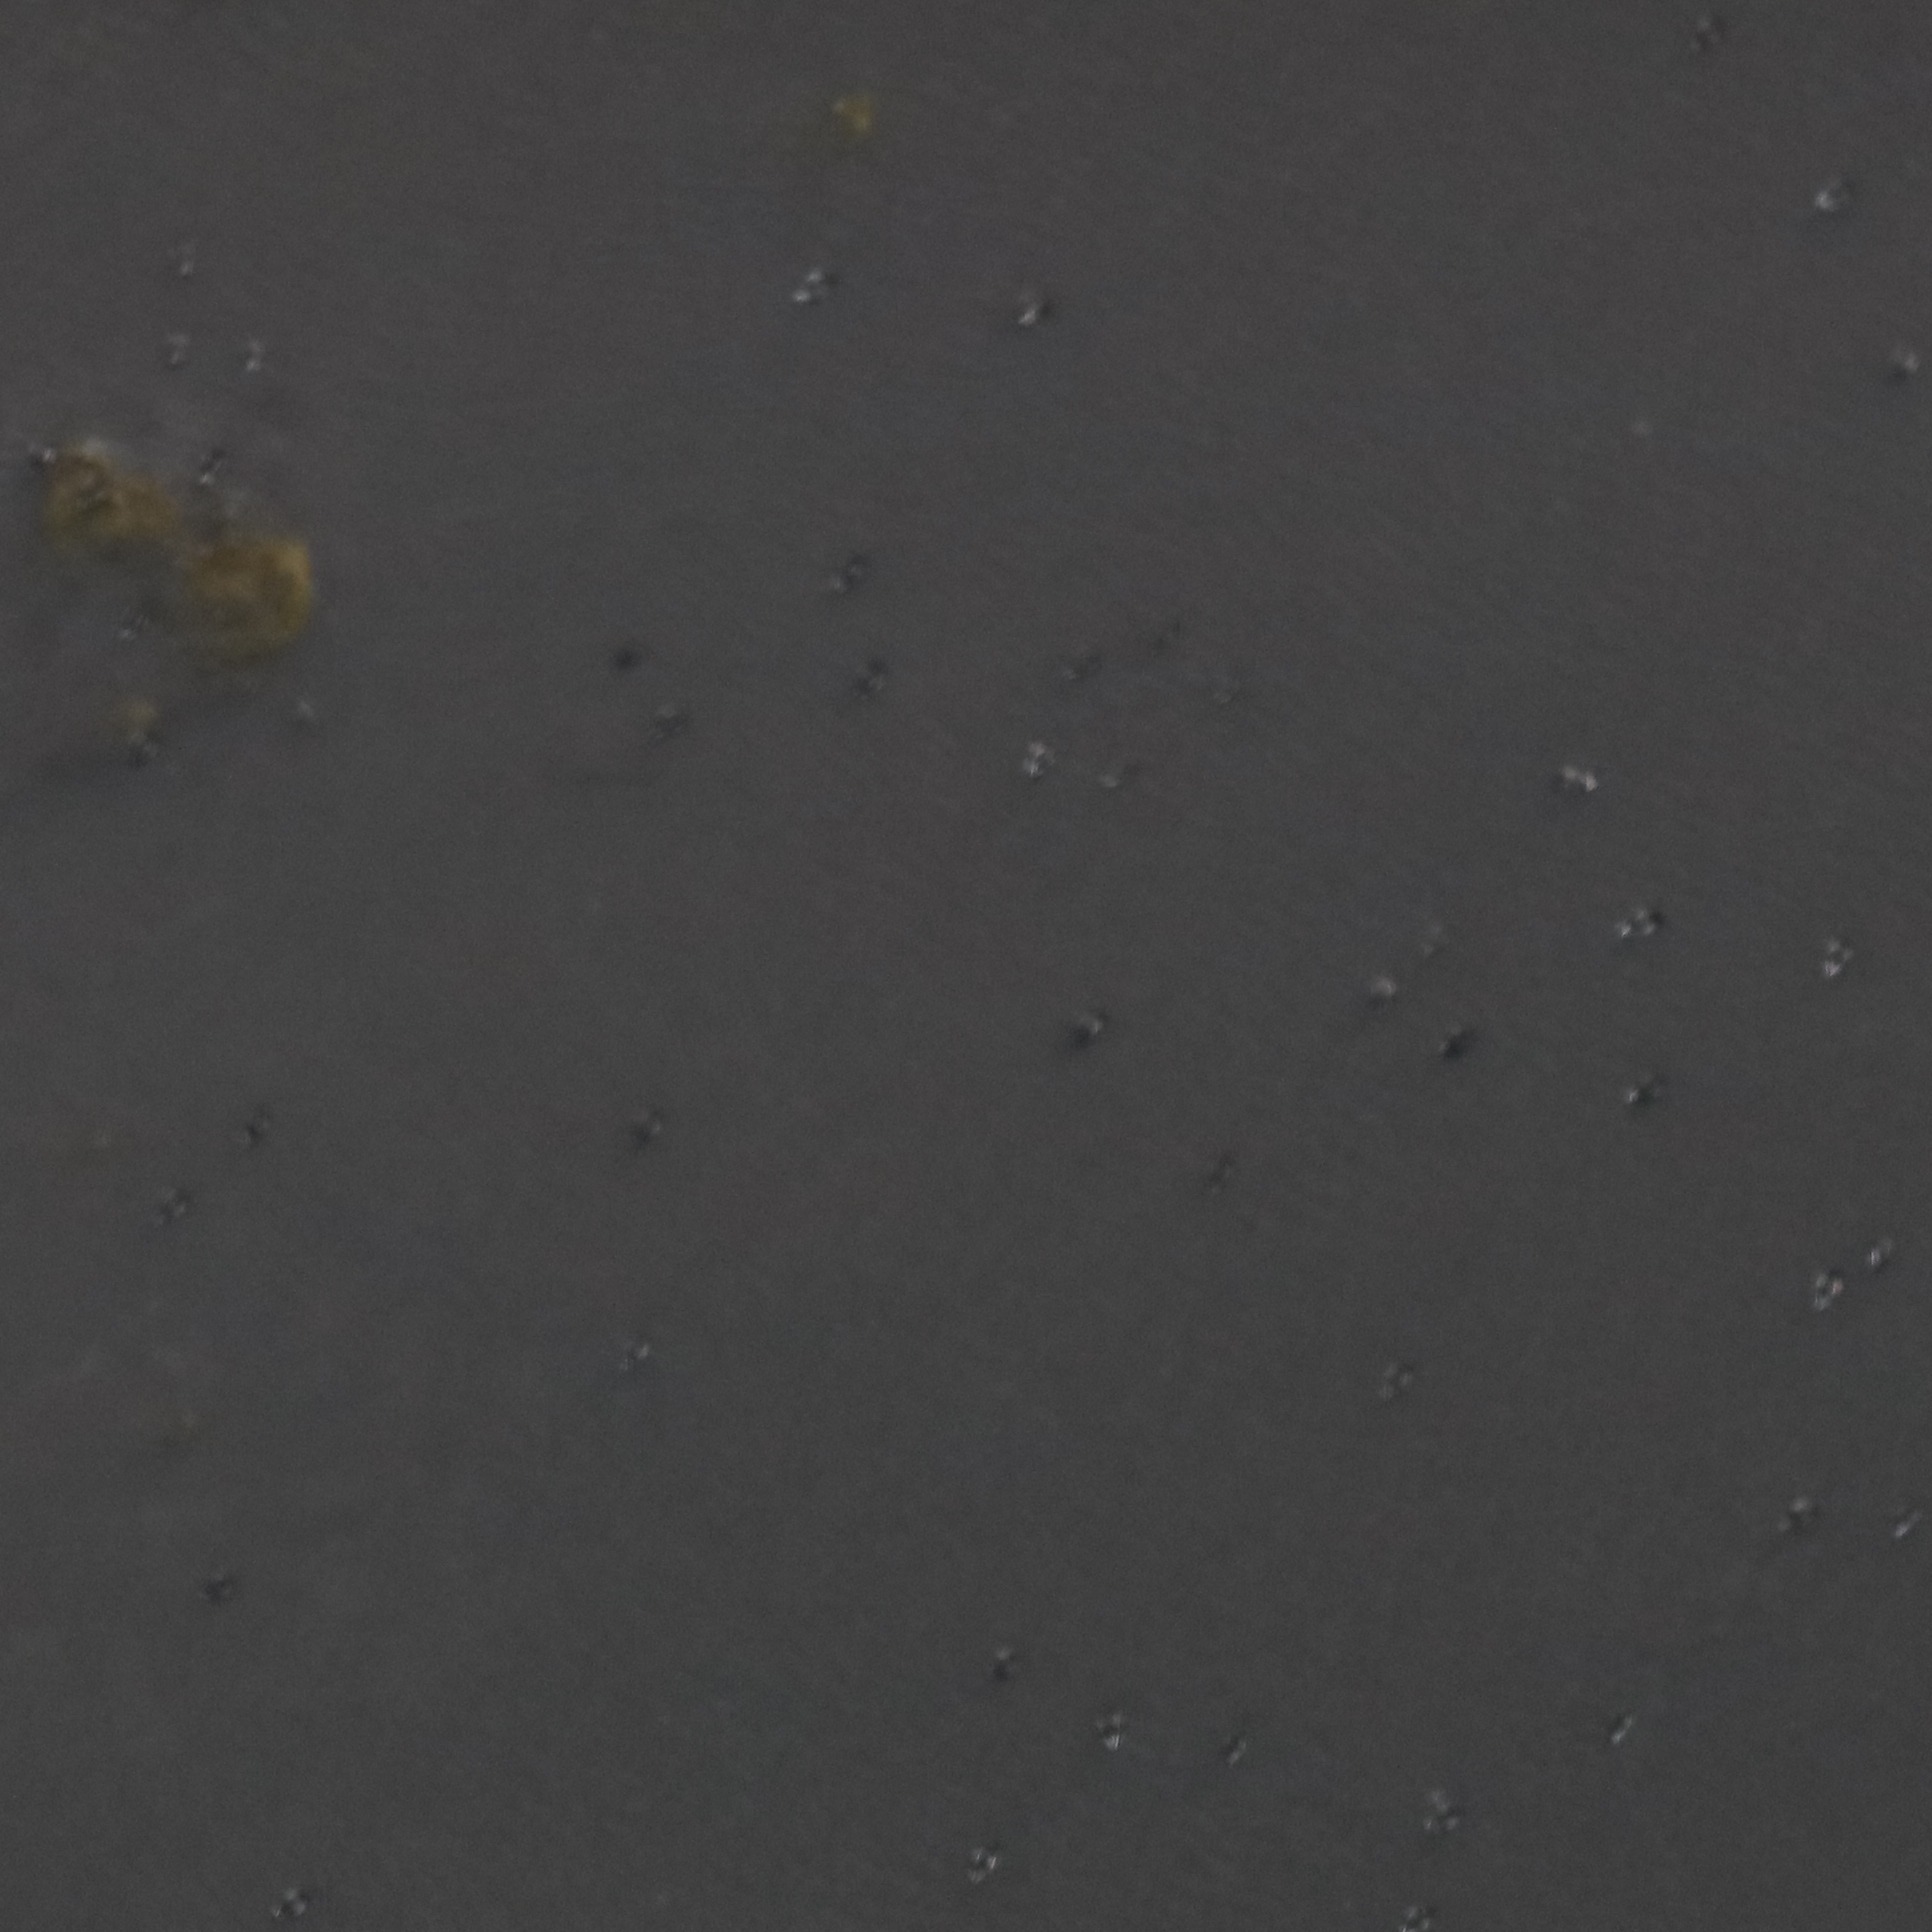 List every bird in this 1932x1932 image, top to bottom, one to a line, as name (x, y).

brant (1707, 34)
brant (1840, 194)
brant (183, 262)
brant (814, 286)
brant (1027, 307)
brant (176, 344)
brant (249, 354)
brant (1908, 365)
brant (40, 448)
brant (210, 470)
brant (846, 569)
brant (131, 620)
brant (1172, 637)
brant (1086, 663)
brant (868, 683)
brant (1222, 688)
brant (297, 706)
brant (668, 719)
brant (142, 747)
brant (1036, 758)
brant (1123, 769)
brant (1580, 784)
brant (1643, 923)
brant (1432, 940)
brant (1835, 954)
brant (1378, 992)
brant (1093, 1022)
brant (1459, 1044)
brant (1648, 1088)
brant (260, 1128)
brant (650, 1128)
brant (1218, 1171)
brant (174, 1207)
brant (1876, 1251)
brant (1824, 1288)
brant (638, 1352)
brant (1399, 1379)
brant (1801, 1515)
brant (1902, 1516)
brant (219, 1582)
brant (1008, 1665)
brant (1619, 1723)
brant (1110, 1724)
brant (1238, 1744)
brant (1443, 1820)
brant (976, 1866)
brant (288, 1904)
brant (1411, 1919)